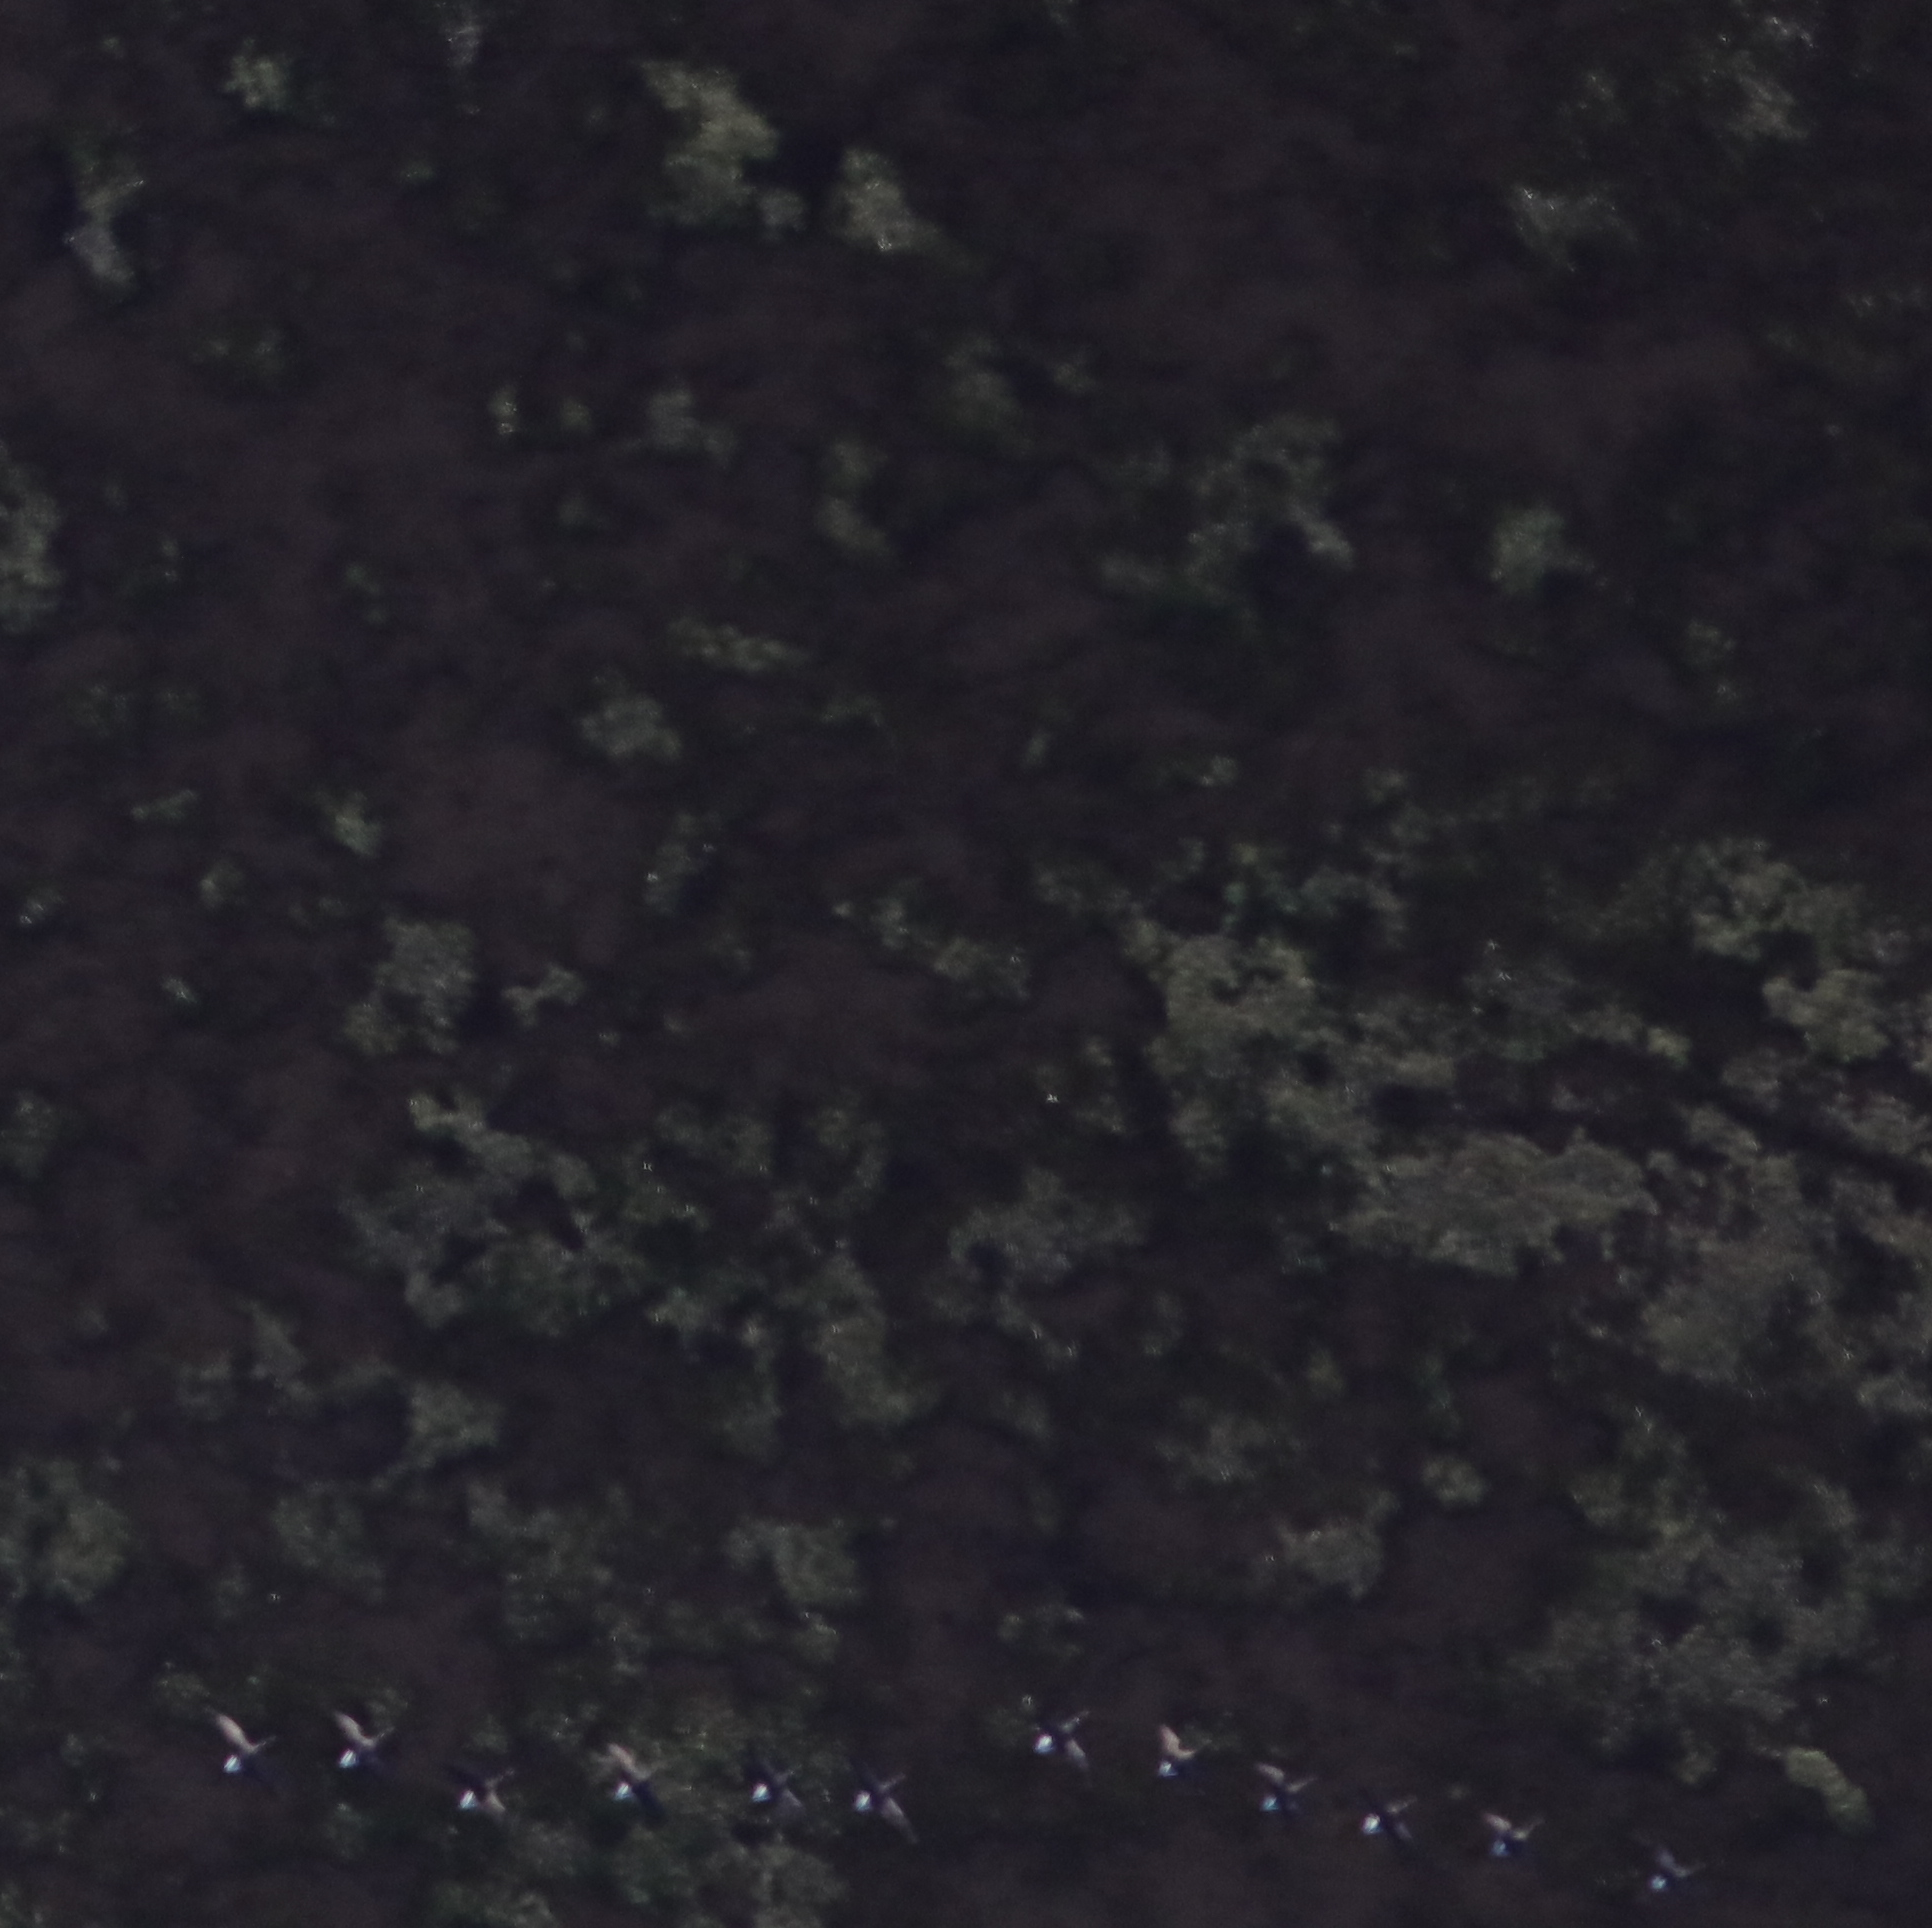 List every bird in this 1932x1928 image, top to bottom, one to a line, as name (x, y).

brant (1062, 1731)
brant (361, 1746)
brant (242, 1754)
brant (1180, 1759)
brant (638, 1788)
brant (779, 1788)
brant (881, 1788)
brant (484, 1792)
brant (1283, 1797)
brant (1381, 1822)
brant (1510, 1835)
brant (1676, 1875)